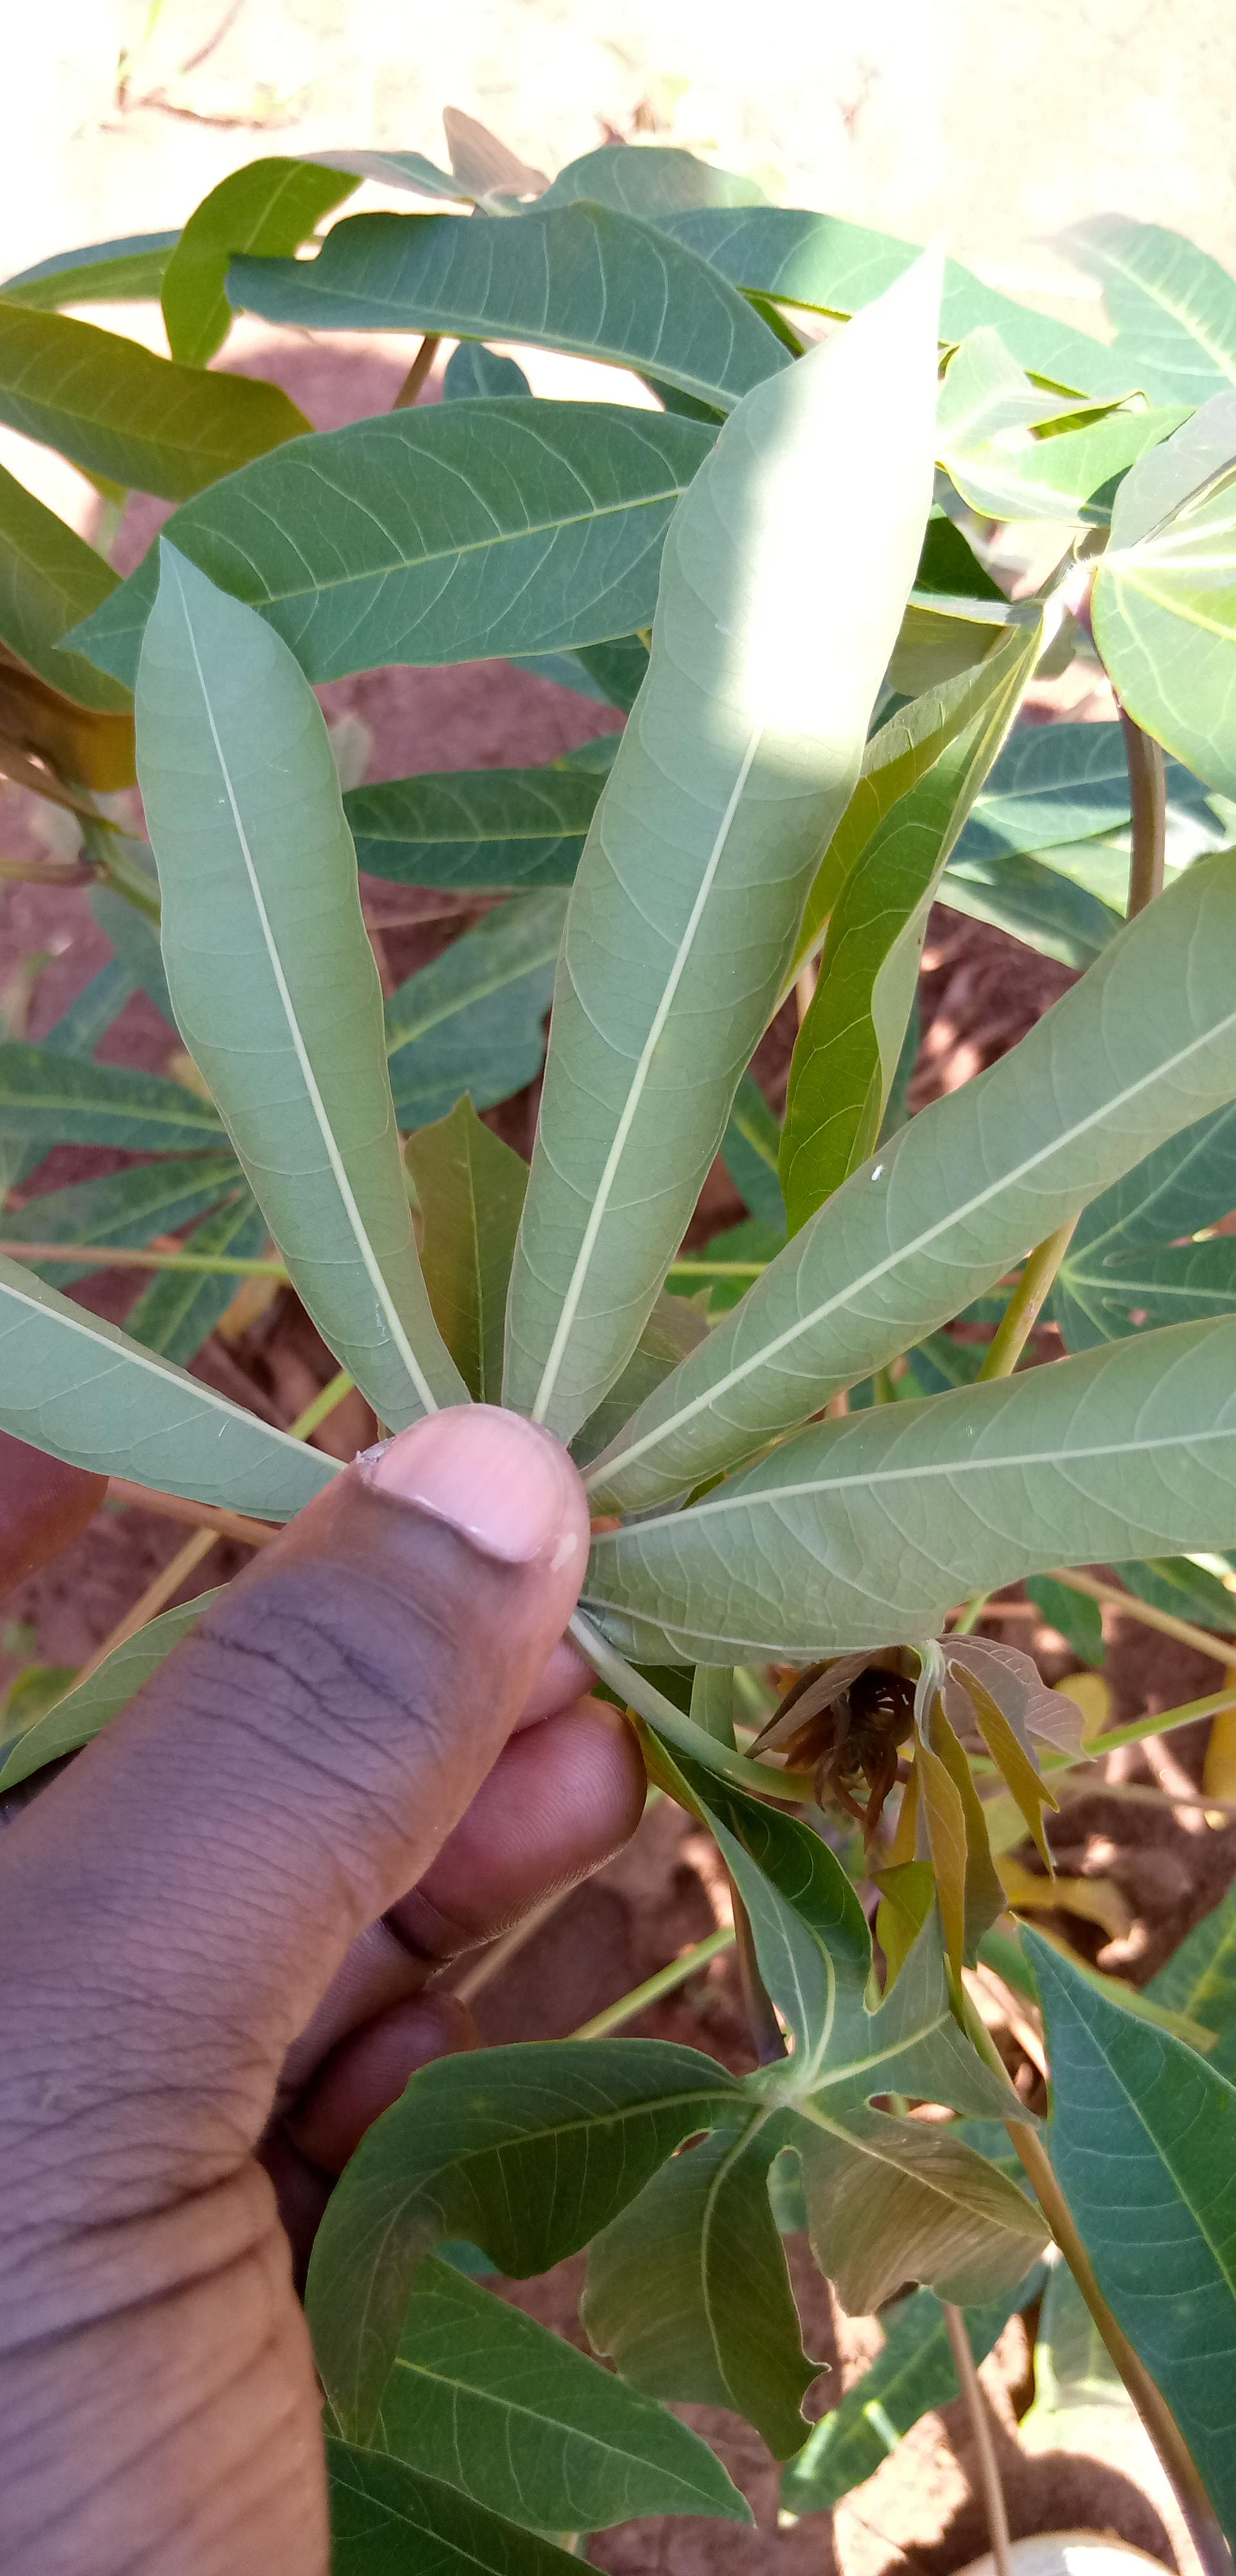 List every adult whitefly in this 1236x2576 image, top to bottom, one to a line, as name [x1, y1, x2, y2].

whitefly [866, 1164, 885, 1179]